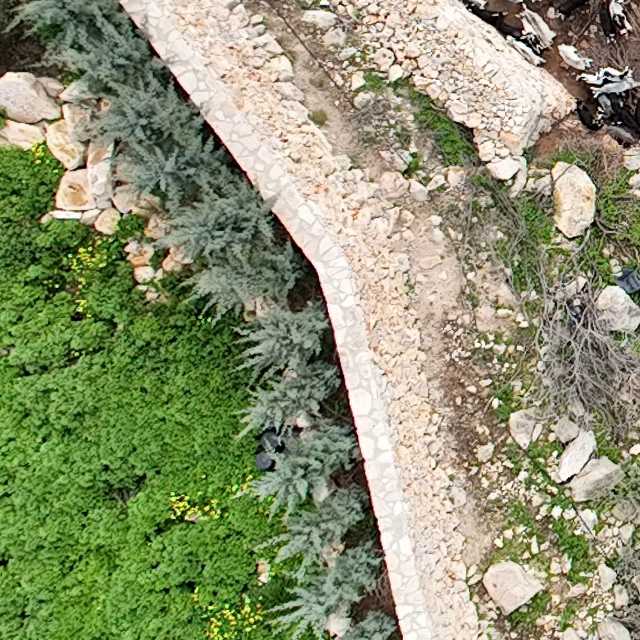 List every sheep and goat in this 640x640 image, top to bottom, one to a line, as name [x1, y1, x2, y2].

goat [445, 0, 487, 8]
goat [559, 0, 588, 19]
goat [610, 1, 633, 35]
goat [465, 4, 497, 23]
goat [599, 4, 618, 41]
goat [524, 7, 556, 44]
goat [496, 13, 522, 37]
goat [518, 14, 541, 51]
goat [505, 35, 547, 65]
goat [556, 44, 592, 70]
goat [601, 67, 633, 78]
goat [575, 74, 603, 85]
goat [591, 76, 639, 96]
goat [634, 88, 639, 128]
goat [609, 93, 622, 125]
goat [595, 96, 612, 121]
goat [575, 97, 603, 130]
goat [619, 109, 639, 135]
goat [606, 126, 634, 144]